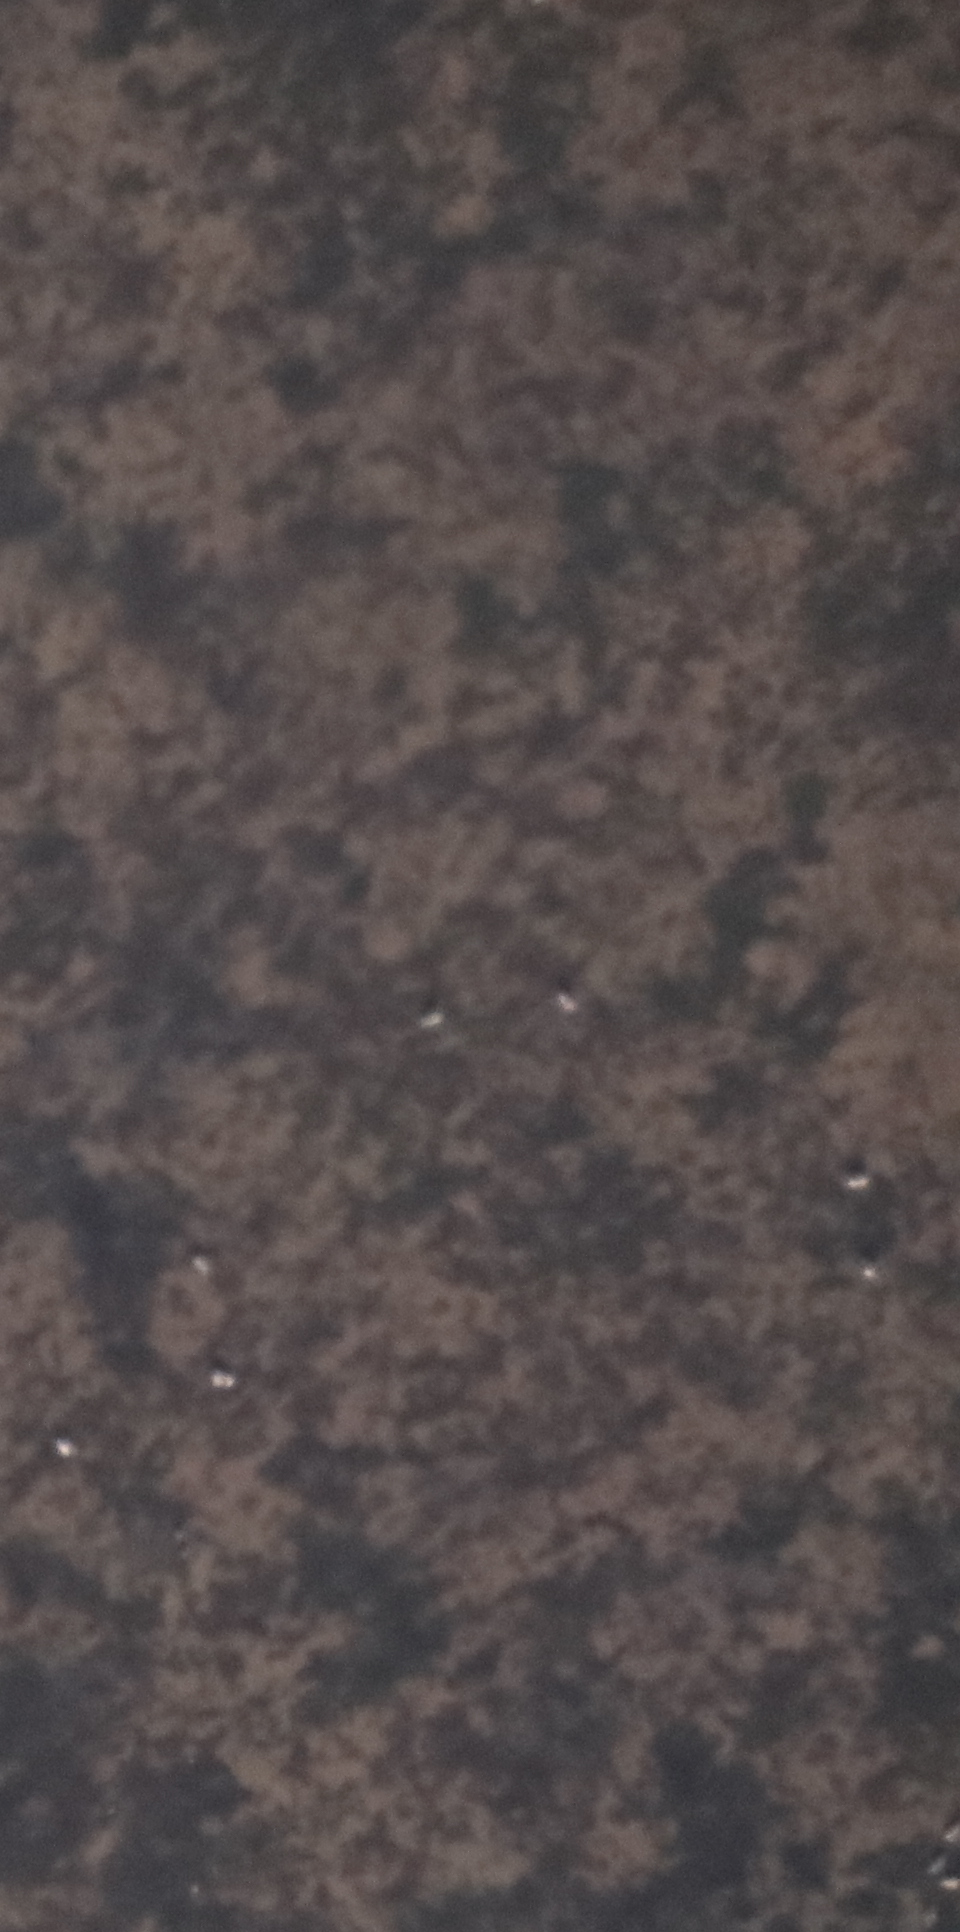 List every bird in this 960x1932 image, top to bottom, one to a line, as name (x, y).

Canada goose (569, 1003)
Canada goose (425, 1016)
Canada goose (860, 1180)
Canada goose (196, 1263)
Canada goose (871, 1270)
brant (225, 1382)
brant (63, 1442)
Canada goose (951, 1832)
Canada goose (937, 1865)
Canada goose (954, 1881)